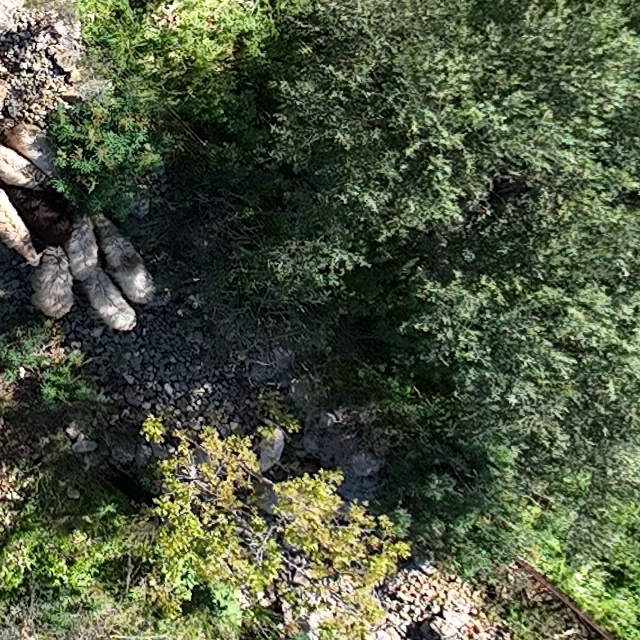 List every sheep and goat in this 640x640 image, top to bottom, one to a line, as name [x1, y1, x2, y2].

sheep [10, 124, 58, 179]
sheep [0, 144, 55, 191]
sheep [10, 184, 76, 239]
sheep [0, 185, 41, 267]
sheep [91, 211, 156, 305]
sheep [70, 212, 98, 281]
sheep [34, 243, 76, 318]
sheep [88, 266, 137, 331]
sheep [258, 423, 286, 473]